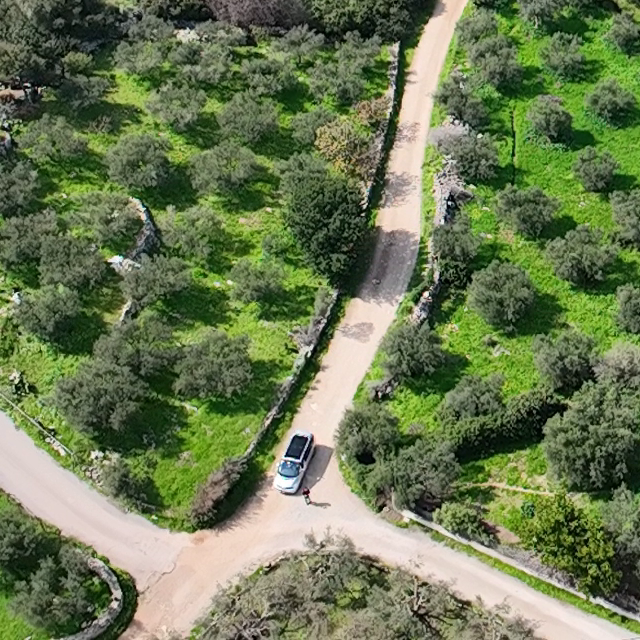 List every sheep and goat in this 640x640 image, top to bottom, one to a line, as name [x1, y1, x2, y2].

None